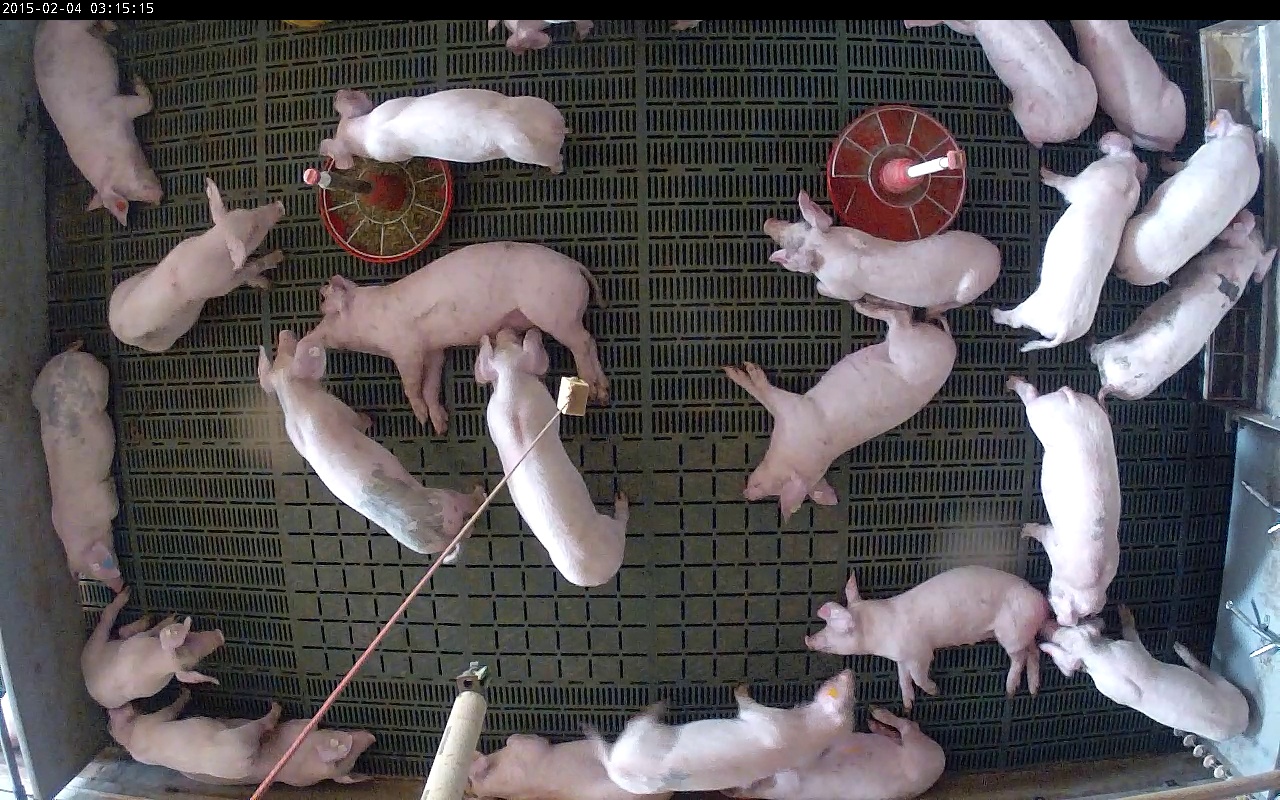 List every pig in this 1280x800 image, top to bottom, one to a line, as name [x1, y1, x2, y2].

pig [34, 17, 166, 225]
pig [487, 19, 699, 54]
pig [907, 20, 1099, 147]
pig [1070, 21, 1186, 153]
pig [320, 88, 573, 176]
pig [1119, 108, 1265, 284]
pig [994, 132, 1148, 351]
pig [109, 177, 287, 355]
pig [762, 191, 1002, 316]
pig [1084, 210, 1278, 413]
pig [307, 238, 611, 431]
pig [723, 298, 957, 520]
pig [476, 329, 628, 586]
pig [260, 331, 486, 565]
pig [31, 342, 128, 593]
pig [1008, 379, 1123, 628]
pig [806, 564, 1048, 711]
pig [82, 593, 224, 709]
pig [1040, 607, 1249, 739]
pig [584, 671, 859, 794]
pig [103, 687, 280, 782]
pig [721, 706, 948, 799]
pig [182, 718, 376, 789]
pig [466, 732, 674, 799]